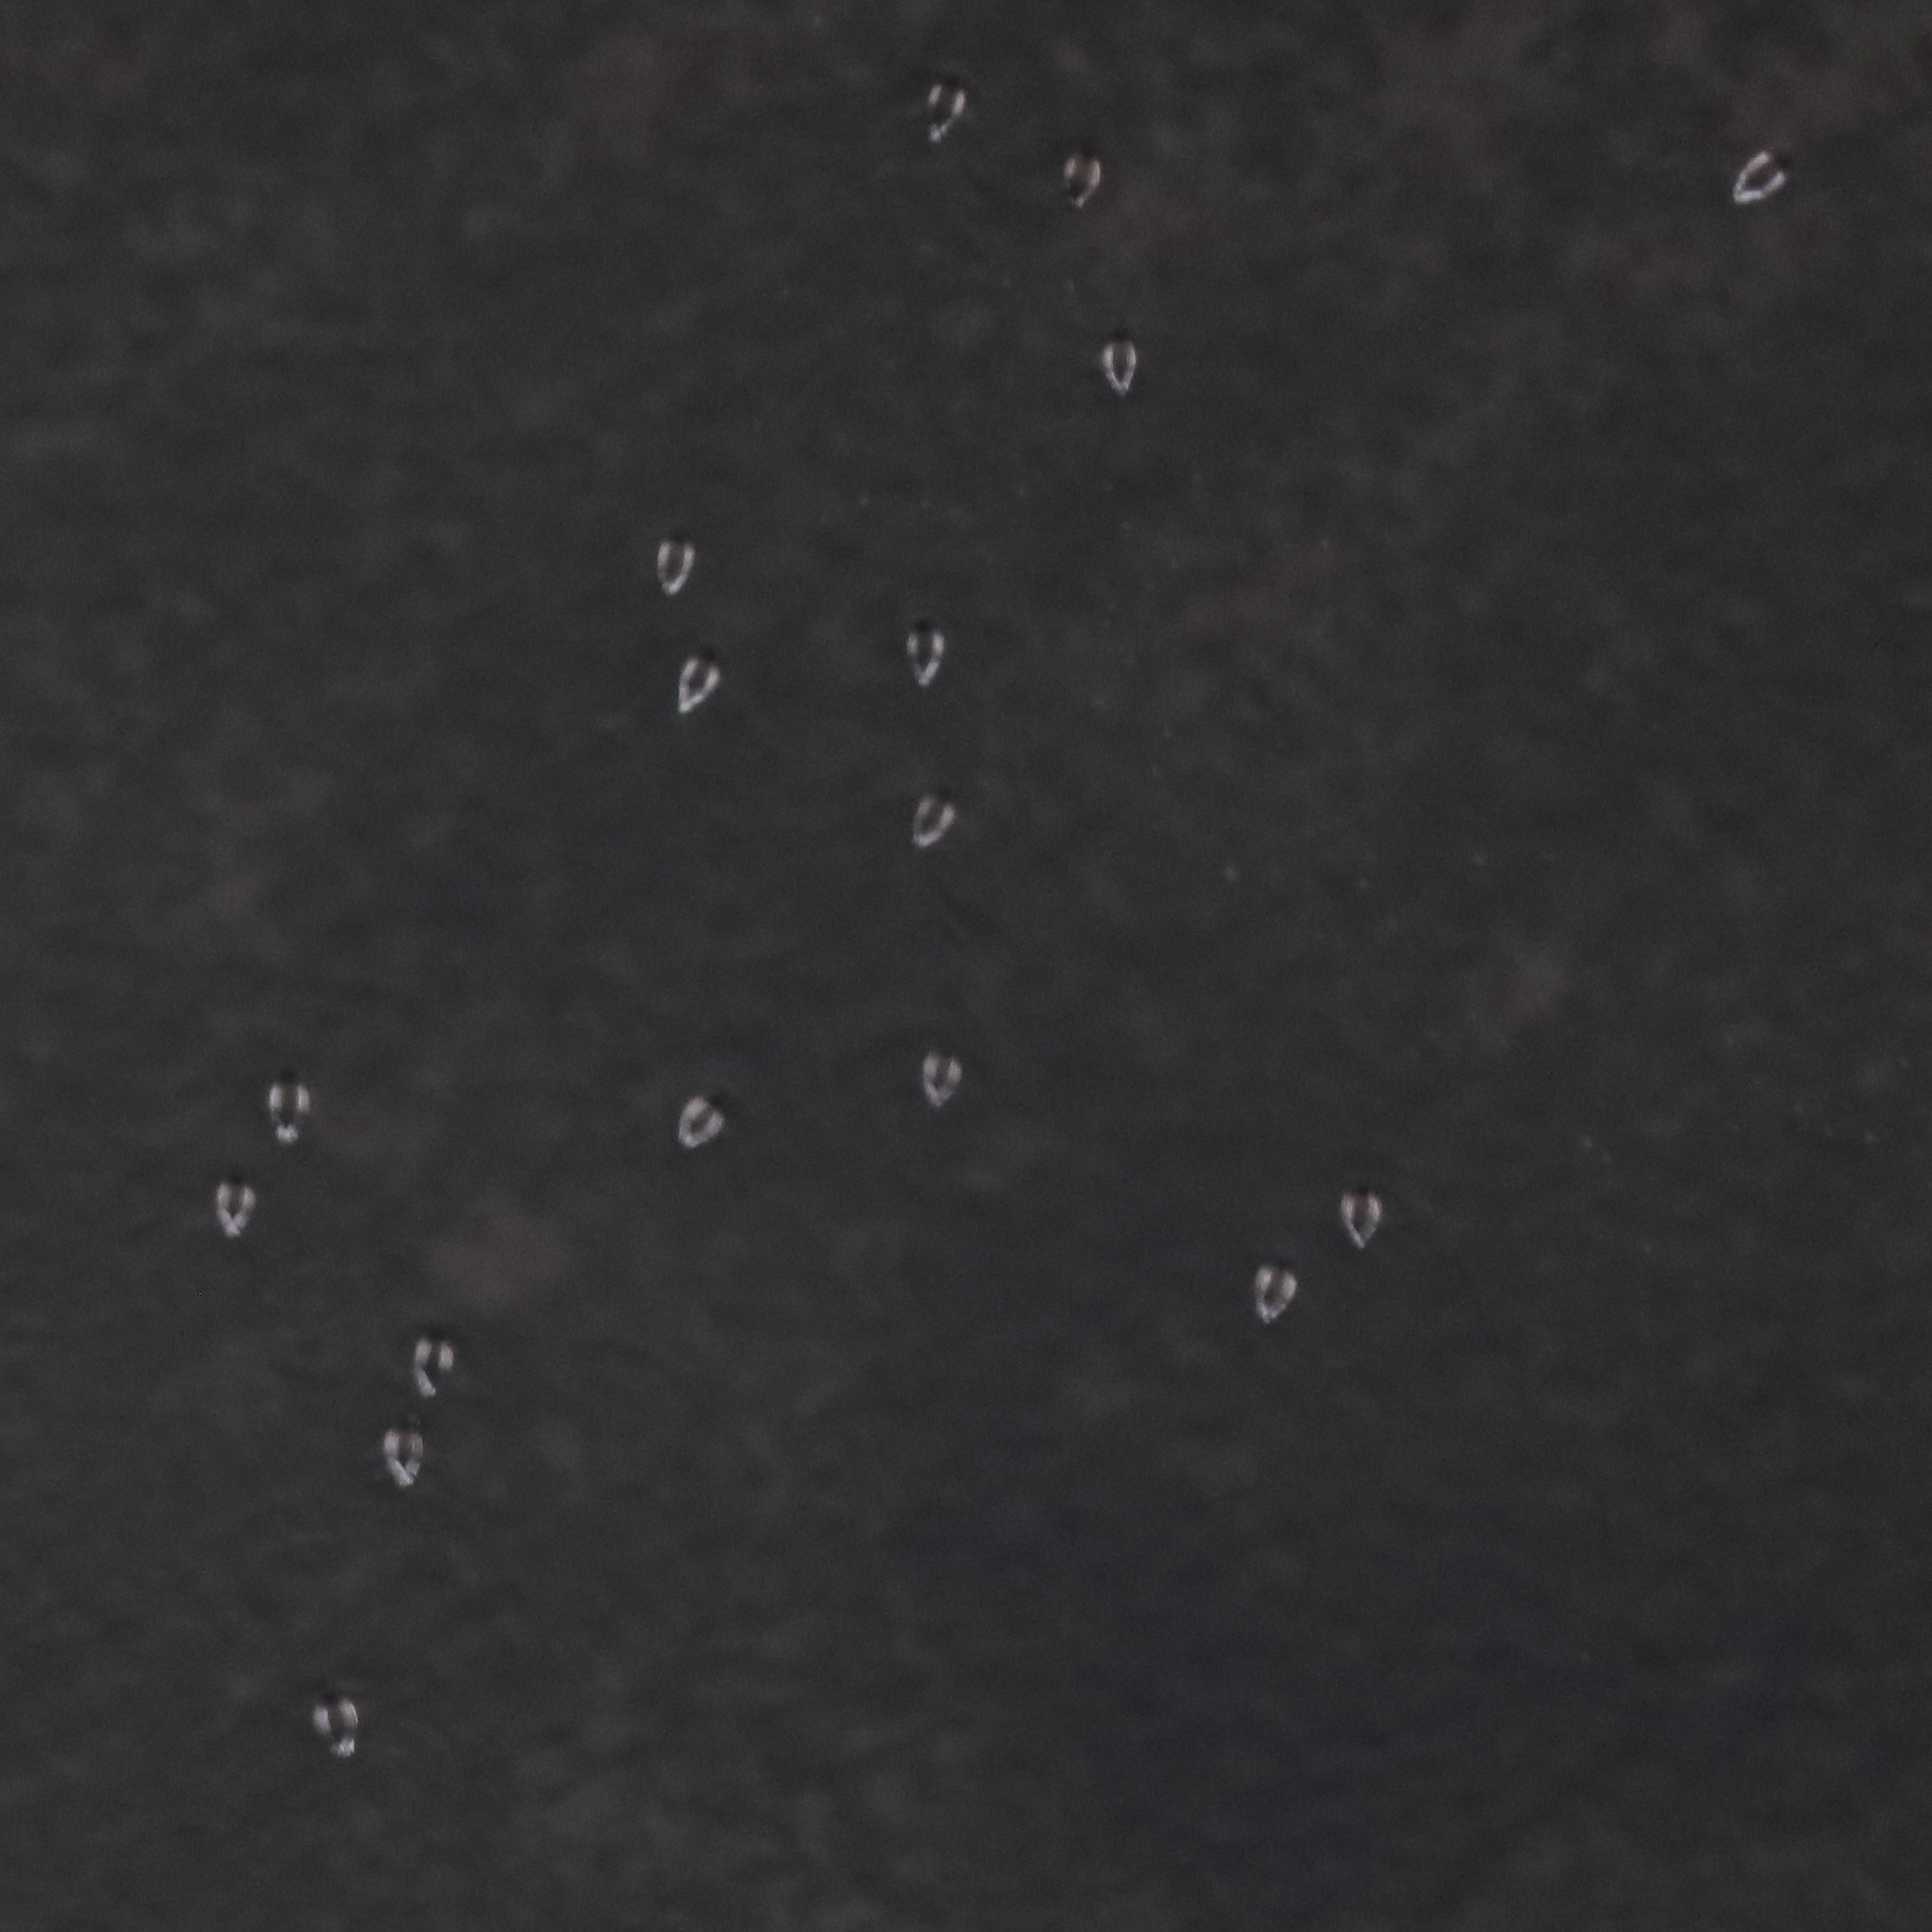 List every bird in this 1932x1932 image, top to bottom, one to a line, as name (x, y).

brant (946, 107)
brant (1084, 175)
brant (1762, 176)
brant (1121, 361)
brant (677, 563)
brant (926, 649)
brant (697, 678)
brant (934, 818)
brant (941, 1075)
brant (288, 1104)
brant (708, 1116)
brant (235, 1209)
brant (1363, 1216)
brant (1275, 1291)
brant (435, 1362)
brant (403, 1450)
brant (339, 1722)